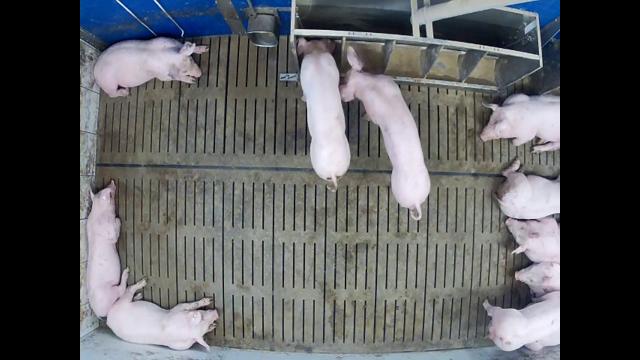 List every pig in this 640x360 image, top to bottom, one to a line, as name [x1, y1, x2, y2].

pig [296, 35, 352, 192]
pig [92, 36, 210, 98]
pig [340, 47, 431, 222]
pig [480, 92, 561, 155]
pig [492, 156, 559, 220]
pig [87, 179, 129, 321]
pig [504, 218, 560, 264]
pig [513, 261, 560, 297]
pig [107, 278, 220, 351]
pig [481, 289, 560, 351]
pig [524, 329, 560, 353]